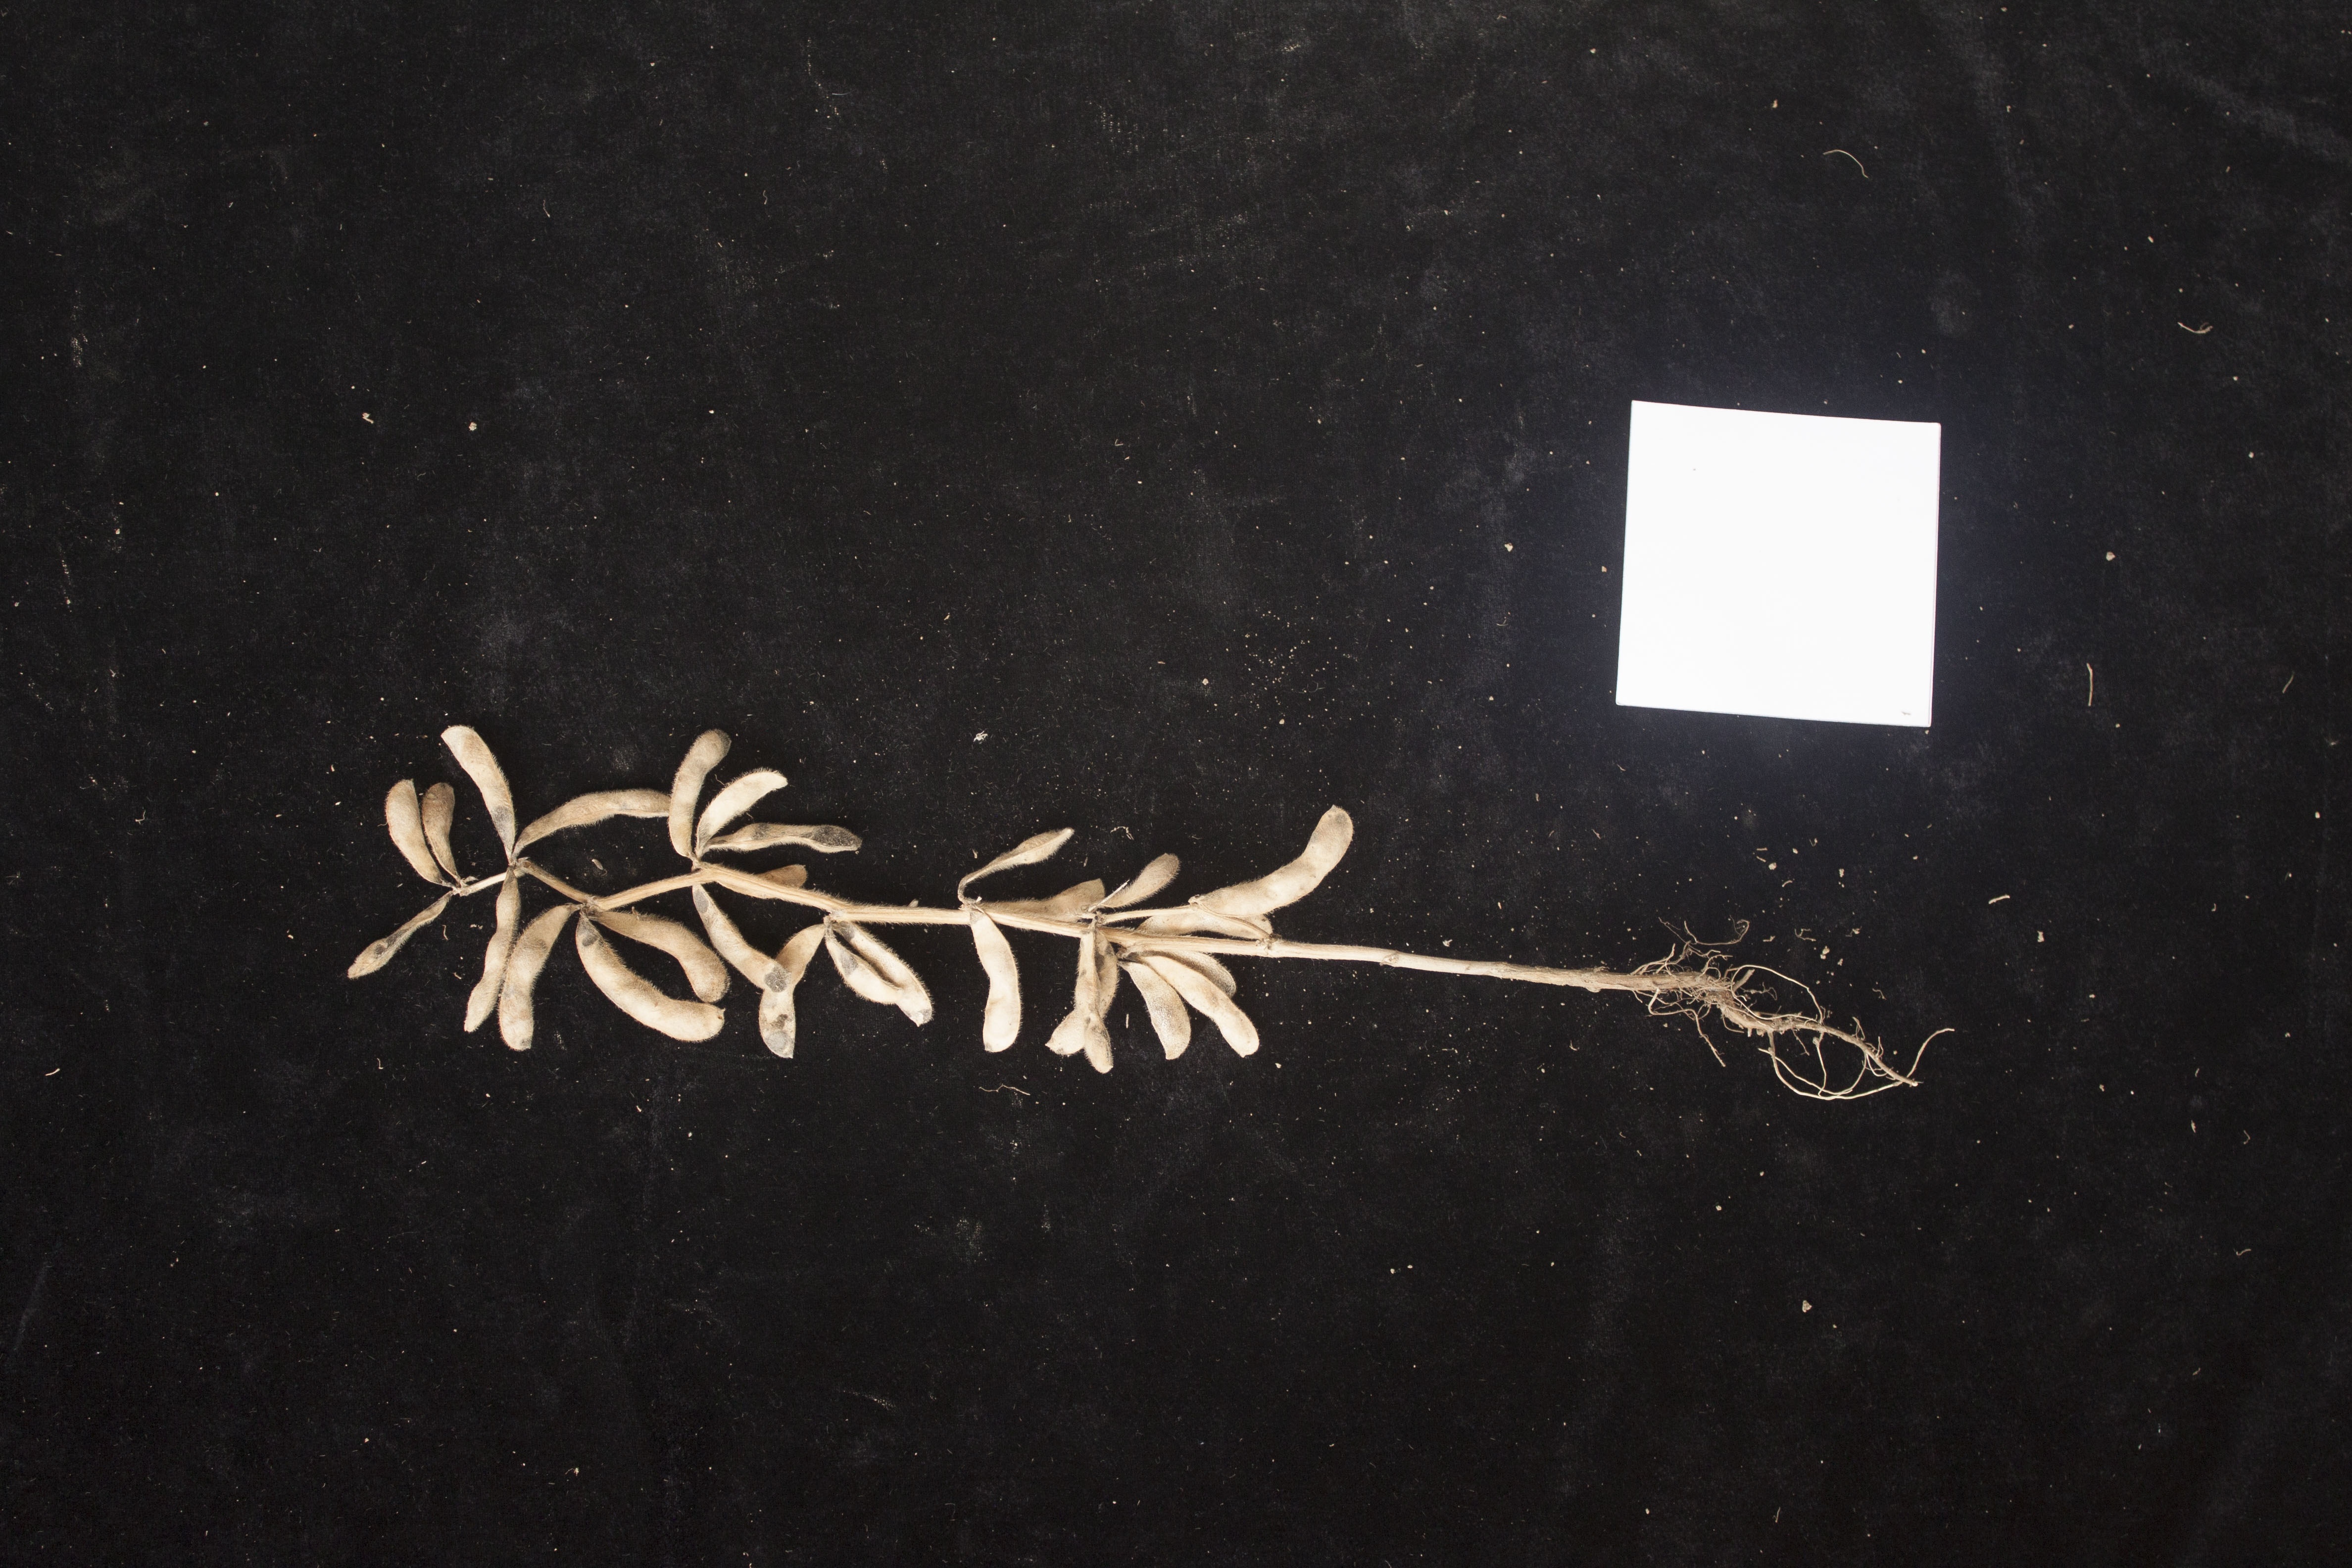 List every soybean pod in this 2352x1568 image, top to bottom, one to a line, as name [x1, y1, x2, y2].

soybean pod [439, 726, 515, 856]
soybean pod [666, 733, 729, 860]
soybean pod [696, 772, 784, 858]
soybean pod [384, 780, 449, 888]
soybean pod [421, 783, 464, 885]
soybean pod [514, 792, 673, 857]
soybean pod [1192, 807, 1352, 920]
soybean pod [709, 825, 859, 854]
soybean pod [958, 829, 1073, 896]
soybean pod [1094, 855, 1178, 909]
soybean pod [756, 866, 808, 888]
soybean pod [466, 869, 519, 1033]
soybean pod [982, 883, 1108, 925]
soybean pod [694, 886, 790, 993]
soybean pod [348, 896, 447, 977]
soybean pod [969, 906, 1022, 1052]
soybean pod [1139, 906, 1272, 938]
soybean pod [591, 909, 729, 1000]
soybean pod [501, 909, 573, 1052]
soybean pod [575, 917, 723, 1043]
soybean pod [834, 917, 932, 1026]
soybean pod [1076, 921, 1110, 1073]
soybean pod [760, 926, 832, 1061]
soybean pod [1042, 929, 1118, 1060]
soybean pod [827, 930, 919, 1004]
soybean pod [1124, 943, 1235, 995]
soybean pod [1144, 957, 1259, 1058]
soybean pod [1121, 962, 1192, 1061]